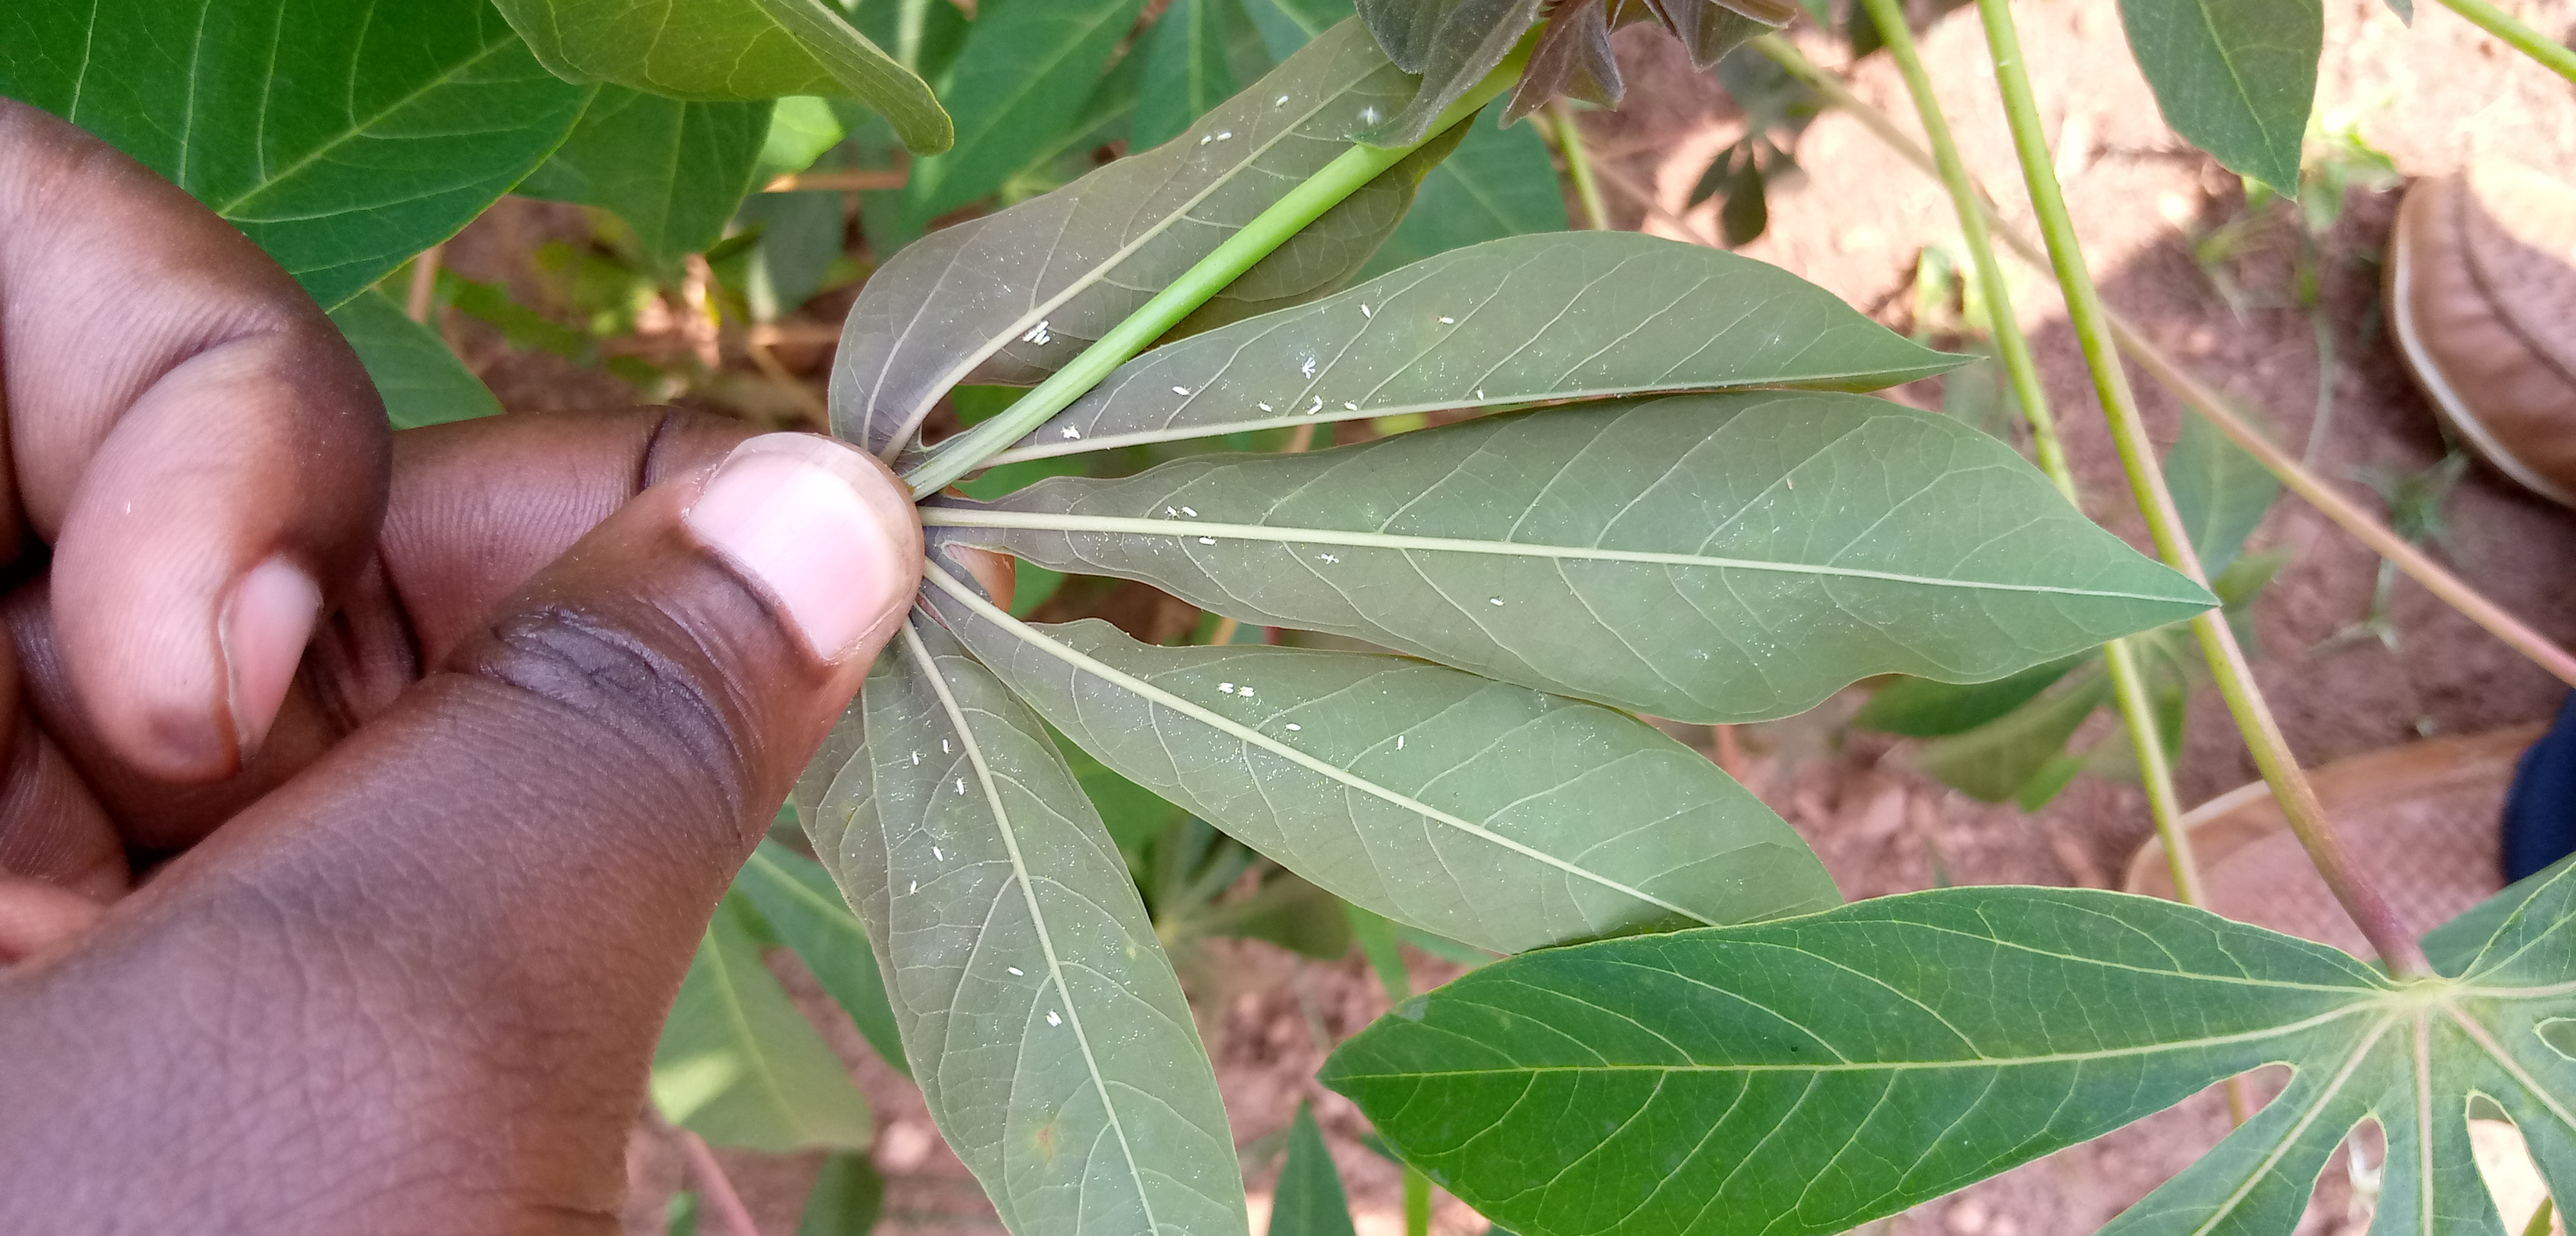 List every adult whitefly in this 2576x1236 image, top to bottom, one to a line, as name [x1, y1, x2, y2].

whitefly [1271, 93, 1293, 113]
whitefly [1358, 104, 1382, 128]
whitefly [1214, 131, 1233, 144]
whitefly [1198, 133, 1214, 151]
whitefly [1358, 298, 1374, 322]
whitefly [1435, 313, 1459, 327]
whitefly [1037, 319, 1050, 331]
whitefly [1019, 328, 1037, 343]
whitefly [1032, 330, 1050, 344]
whitefly [1038, 335, 1051, 348]
whitefly [1298, 354, 1320, 382]
whitefly [1169, 383, 1193, 398]
whitefly [1472, 386, 1487, 400]
whitefly [1312, 393, 1324, 406]
whitefly [1253, 398, 1273, 415]
whitefly [1341, 400, 1360, 413]
whitefly [1306, 404, 1323, 416]
whitefly [1056, 422, 1082, 441]
whitefly [1162, 503, 1180, 518]
whitefly [1179, 503, 1202, 520]
whitefly [1196, 535, 1217, 547]
whitefly [1316, 552, 1345, 568]
whitefly [1488, 594, 1507, 608]
whitefly [1218, 681, 1236, 689]
whitefly [1237, 684, 1256, 692]
whitefly [1215, 686, 1235, 695]
whitefly [1238, 690, 1256, 699]
whitefly [1282, 720, 1303, 736]
whitefly [1394, 732, 1409, 752]
whitefly [940, 736, 952, 756]
whitefly [908, 746, 921, 768]
whitefly [952, 776, 969, 798]
whitefly [931, 844, 949, 864]
whitefly [906, 876, 922, 901]
whitefly [1003, 962, 1030, 979]
whitefly [1048, 1009, 1064, 1025]
whitefly [1043, 1015, 1057, 1029]